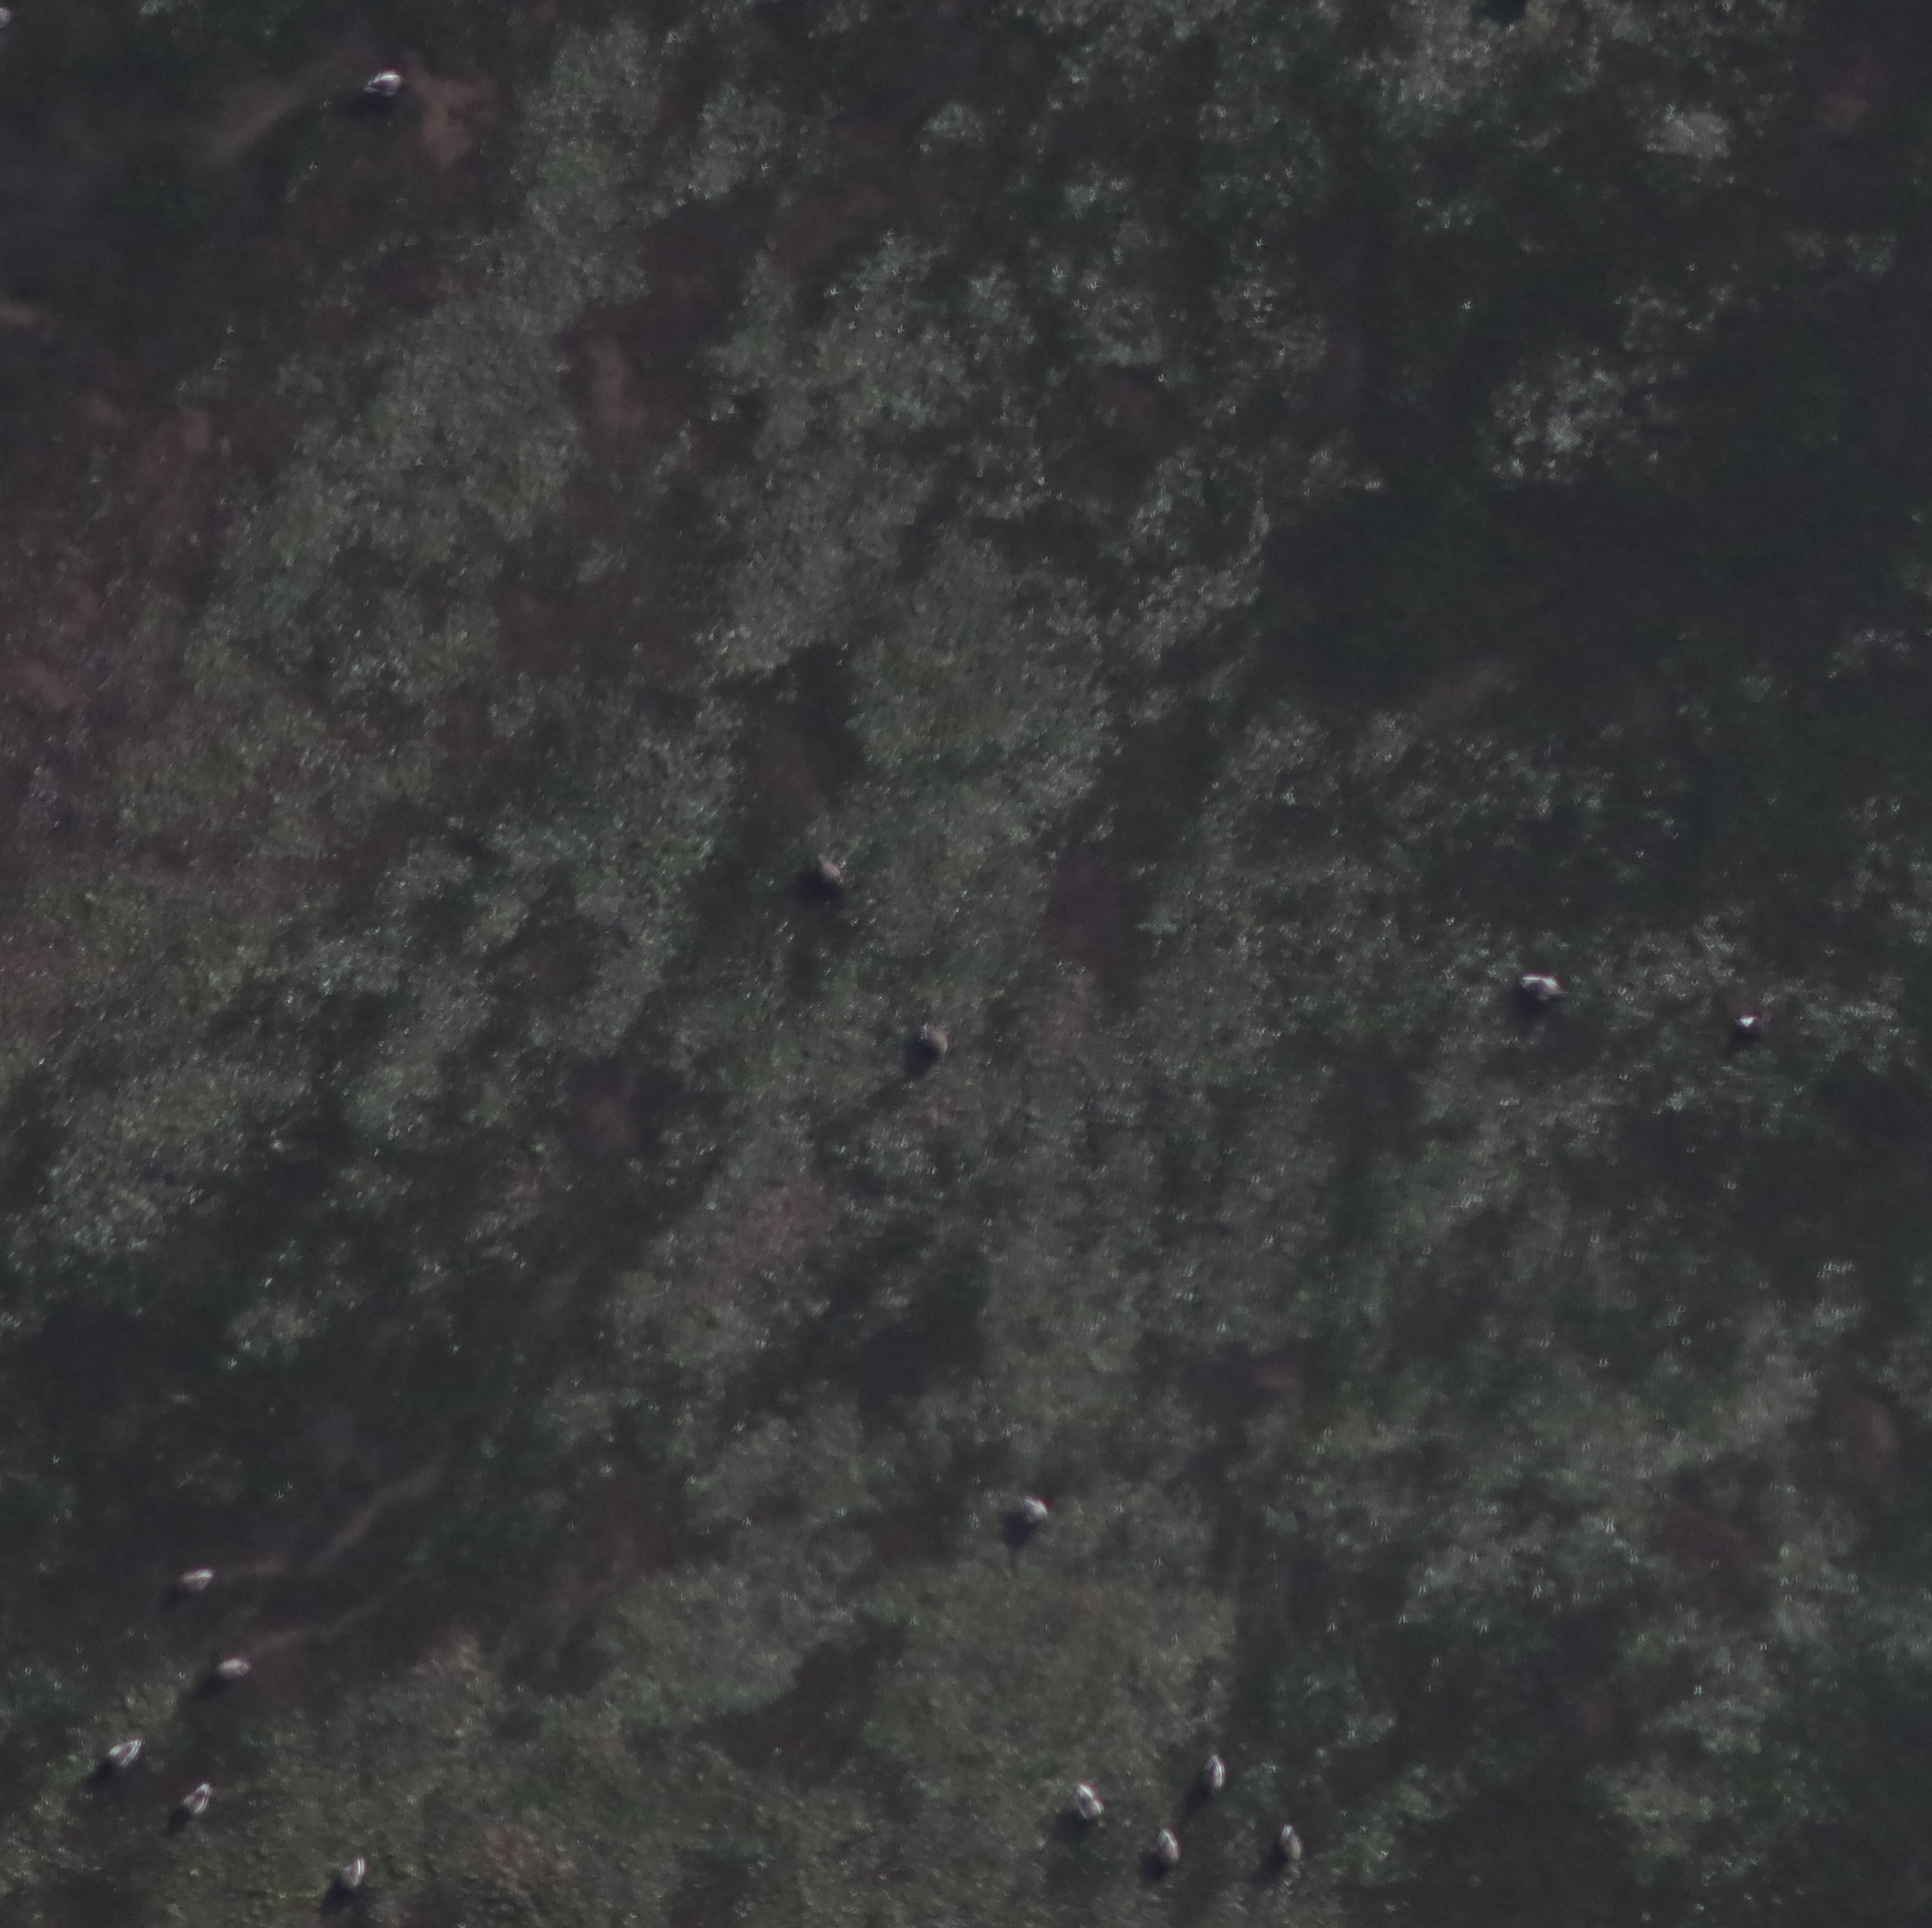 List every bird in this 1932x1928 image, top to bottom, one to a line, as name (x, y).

brant (387, 91)
brant (835, 875)
brant (1540, 982)
brant (1746, 1021)
brant (938, 1034)
brant (1032, 1512)
brant (189, 1578)
brant (236, 1667)
brant (117, 1756)
brant (1217, 1781)
brant (193, 1803)
brant (1089, 1804)
brant (1291, 1848)
brant (1167, 1849)
brant (354, 1881)